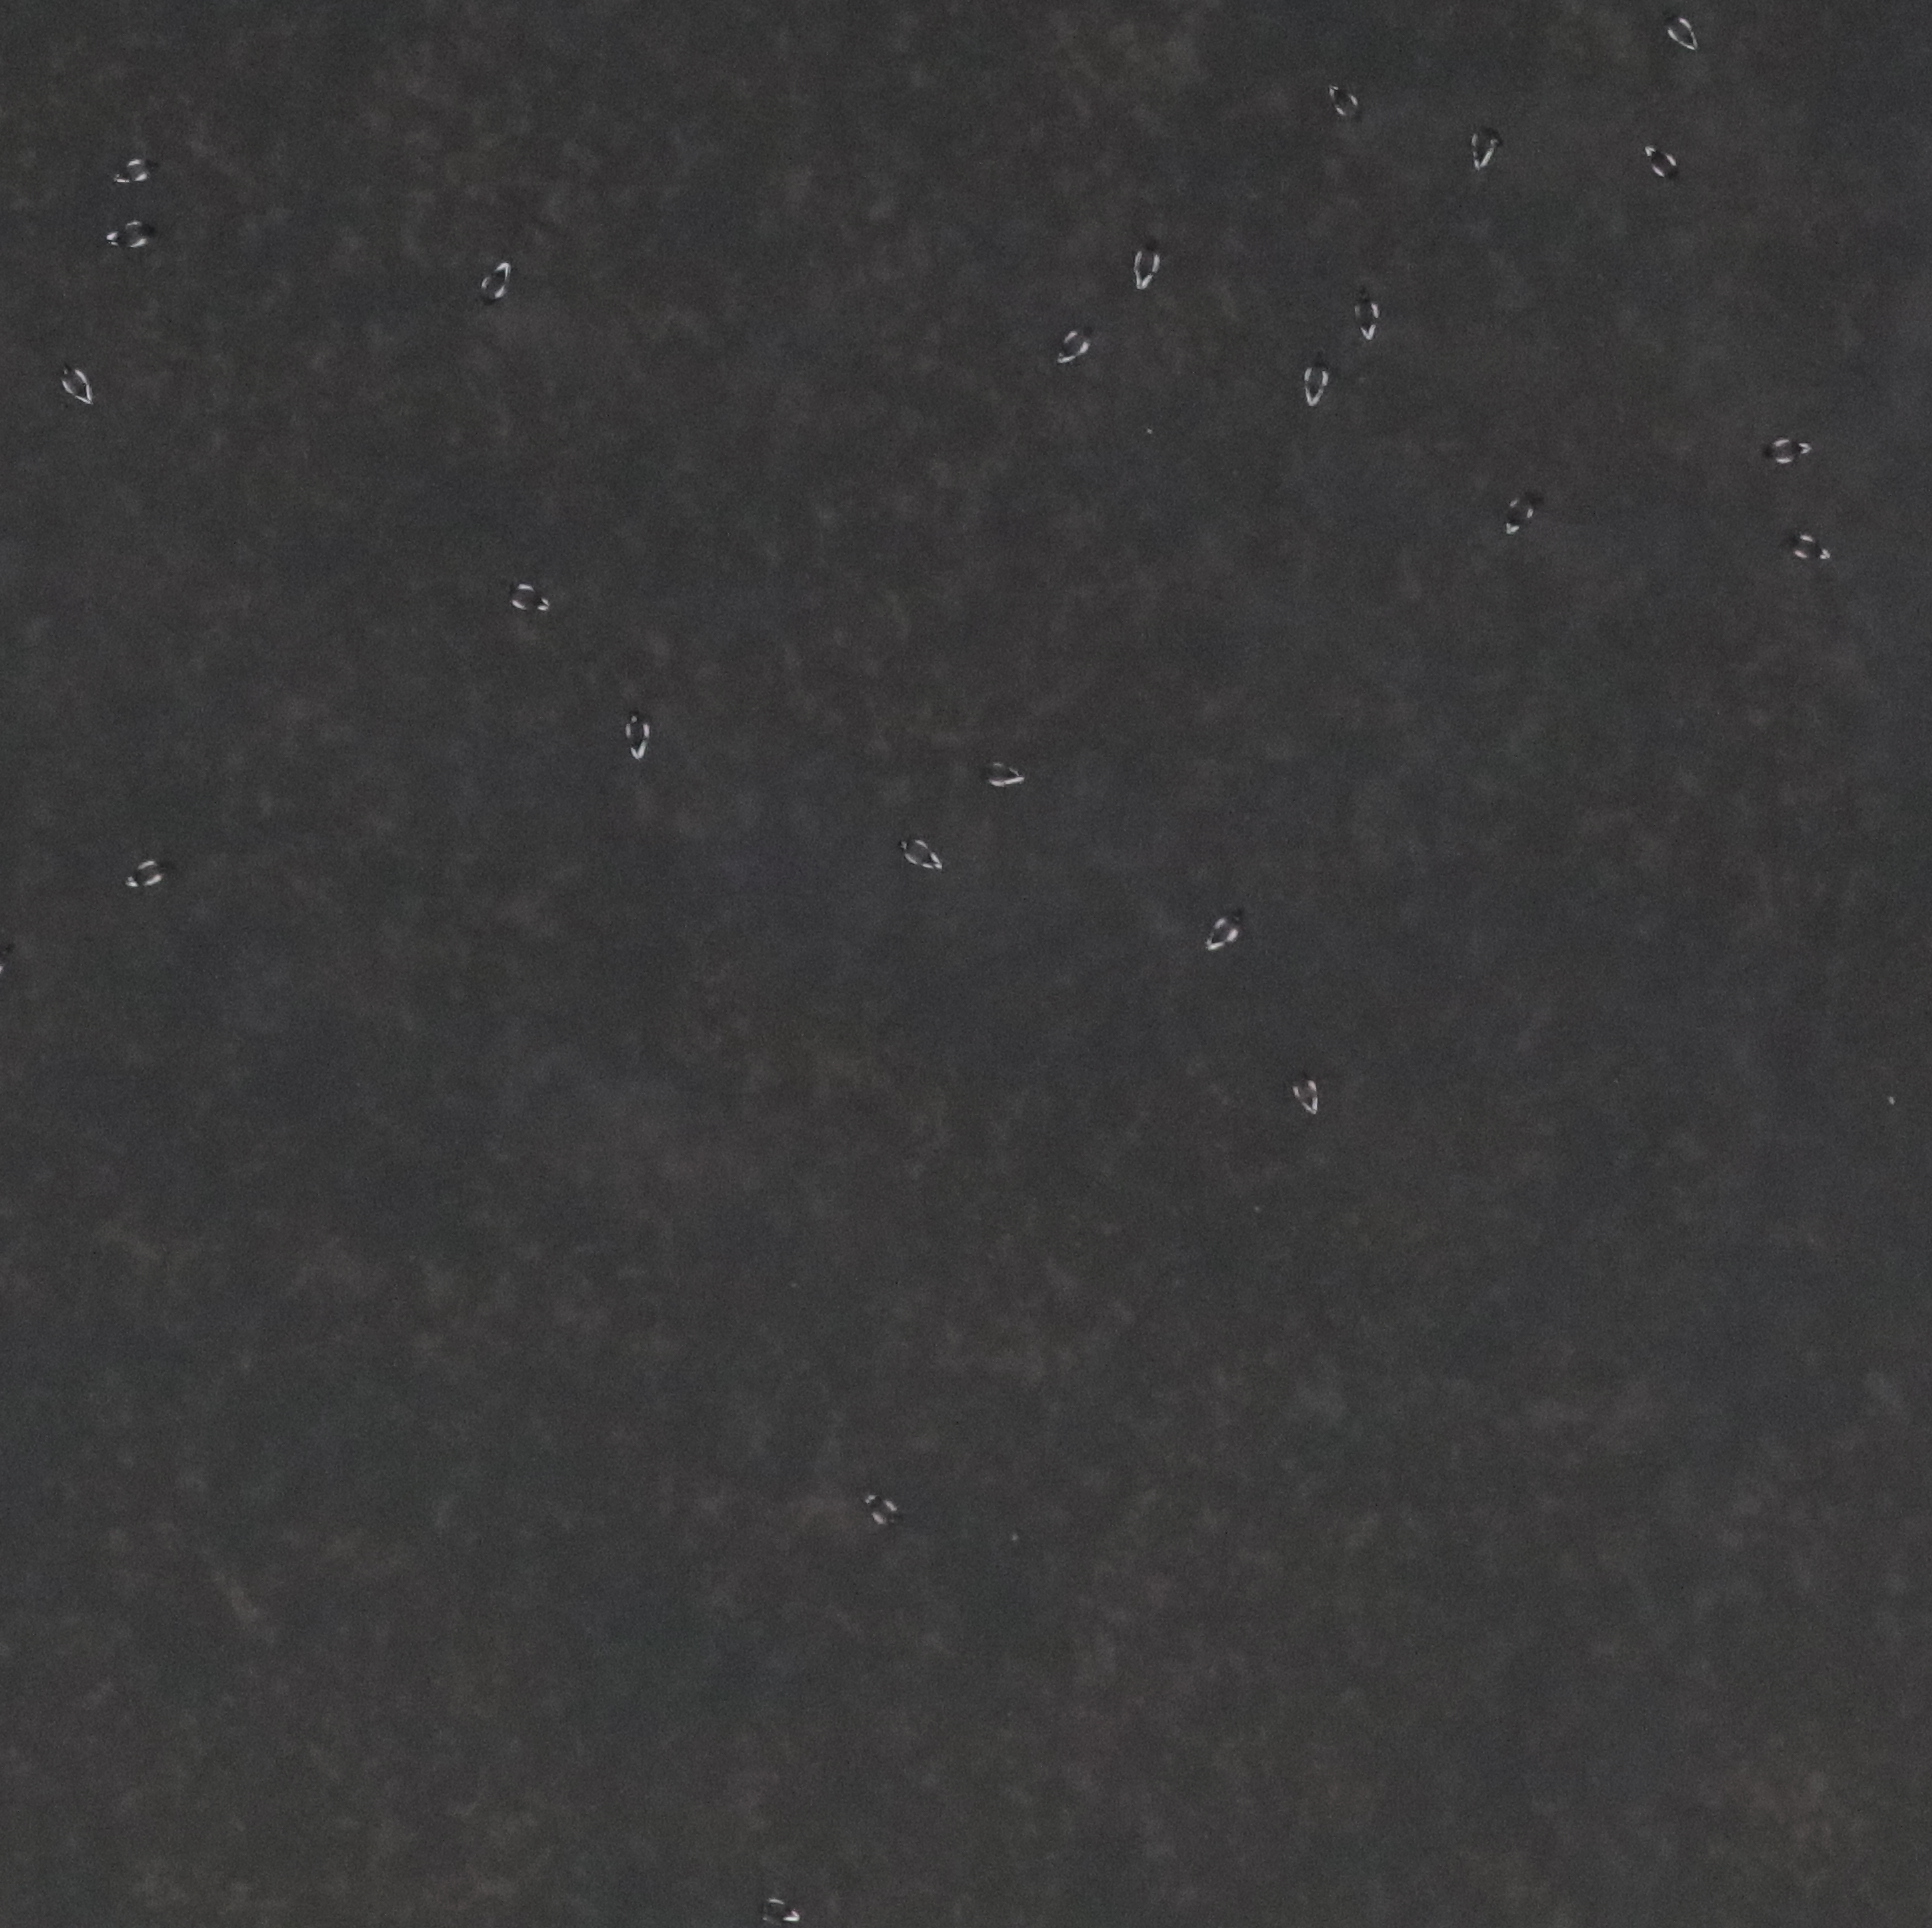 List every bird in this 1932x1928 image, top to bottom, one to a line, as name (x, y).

brant (1681, 31)
brant (1345, 102)
brant (1483, 148)
brant (1661, 162)
brant (137, 171)
brant (131, 235)
brant (1146, 264)
brant (495, 284)
brant (1367, 315)
brant (1075, 345)
brant (1316, 381)
brant (74, 385)
brant (1785, 452)
brant (1520, 514)
brant (1807, 548)
brant (528, 599)
brant (639, 733)
brant (1002, 775)
brant (921, 854)
brant (148, 875)
brant (1223, 932)
brant (1307, 1095)
brant (884, 1511)
brant (775, 1909)